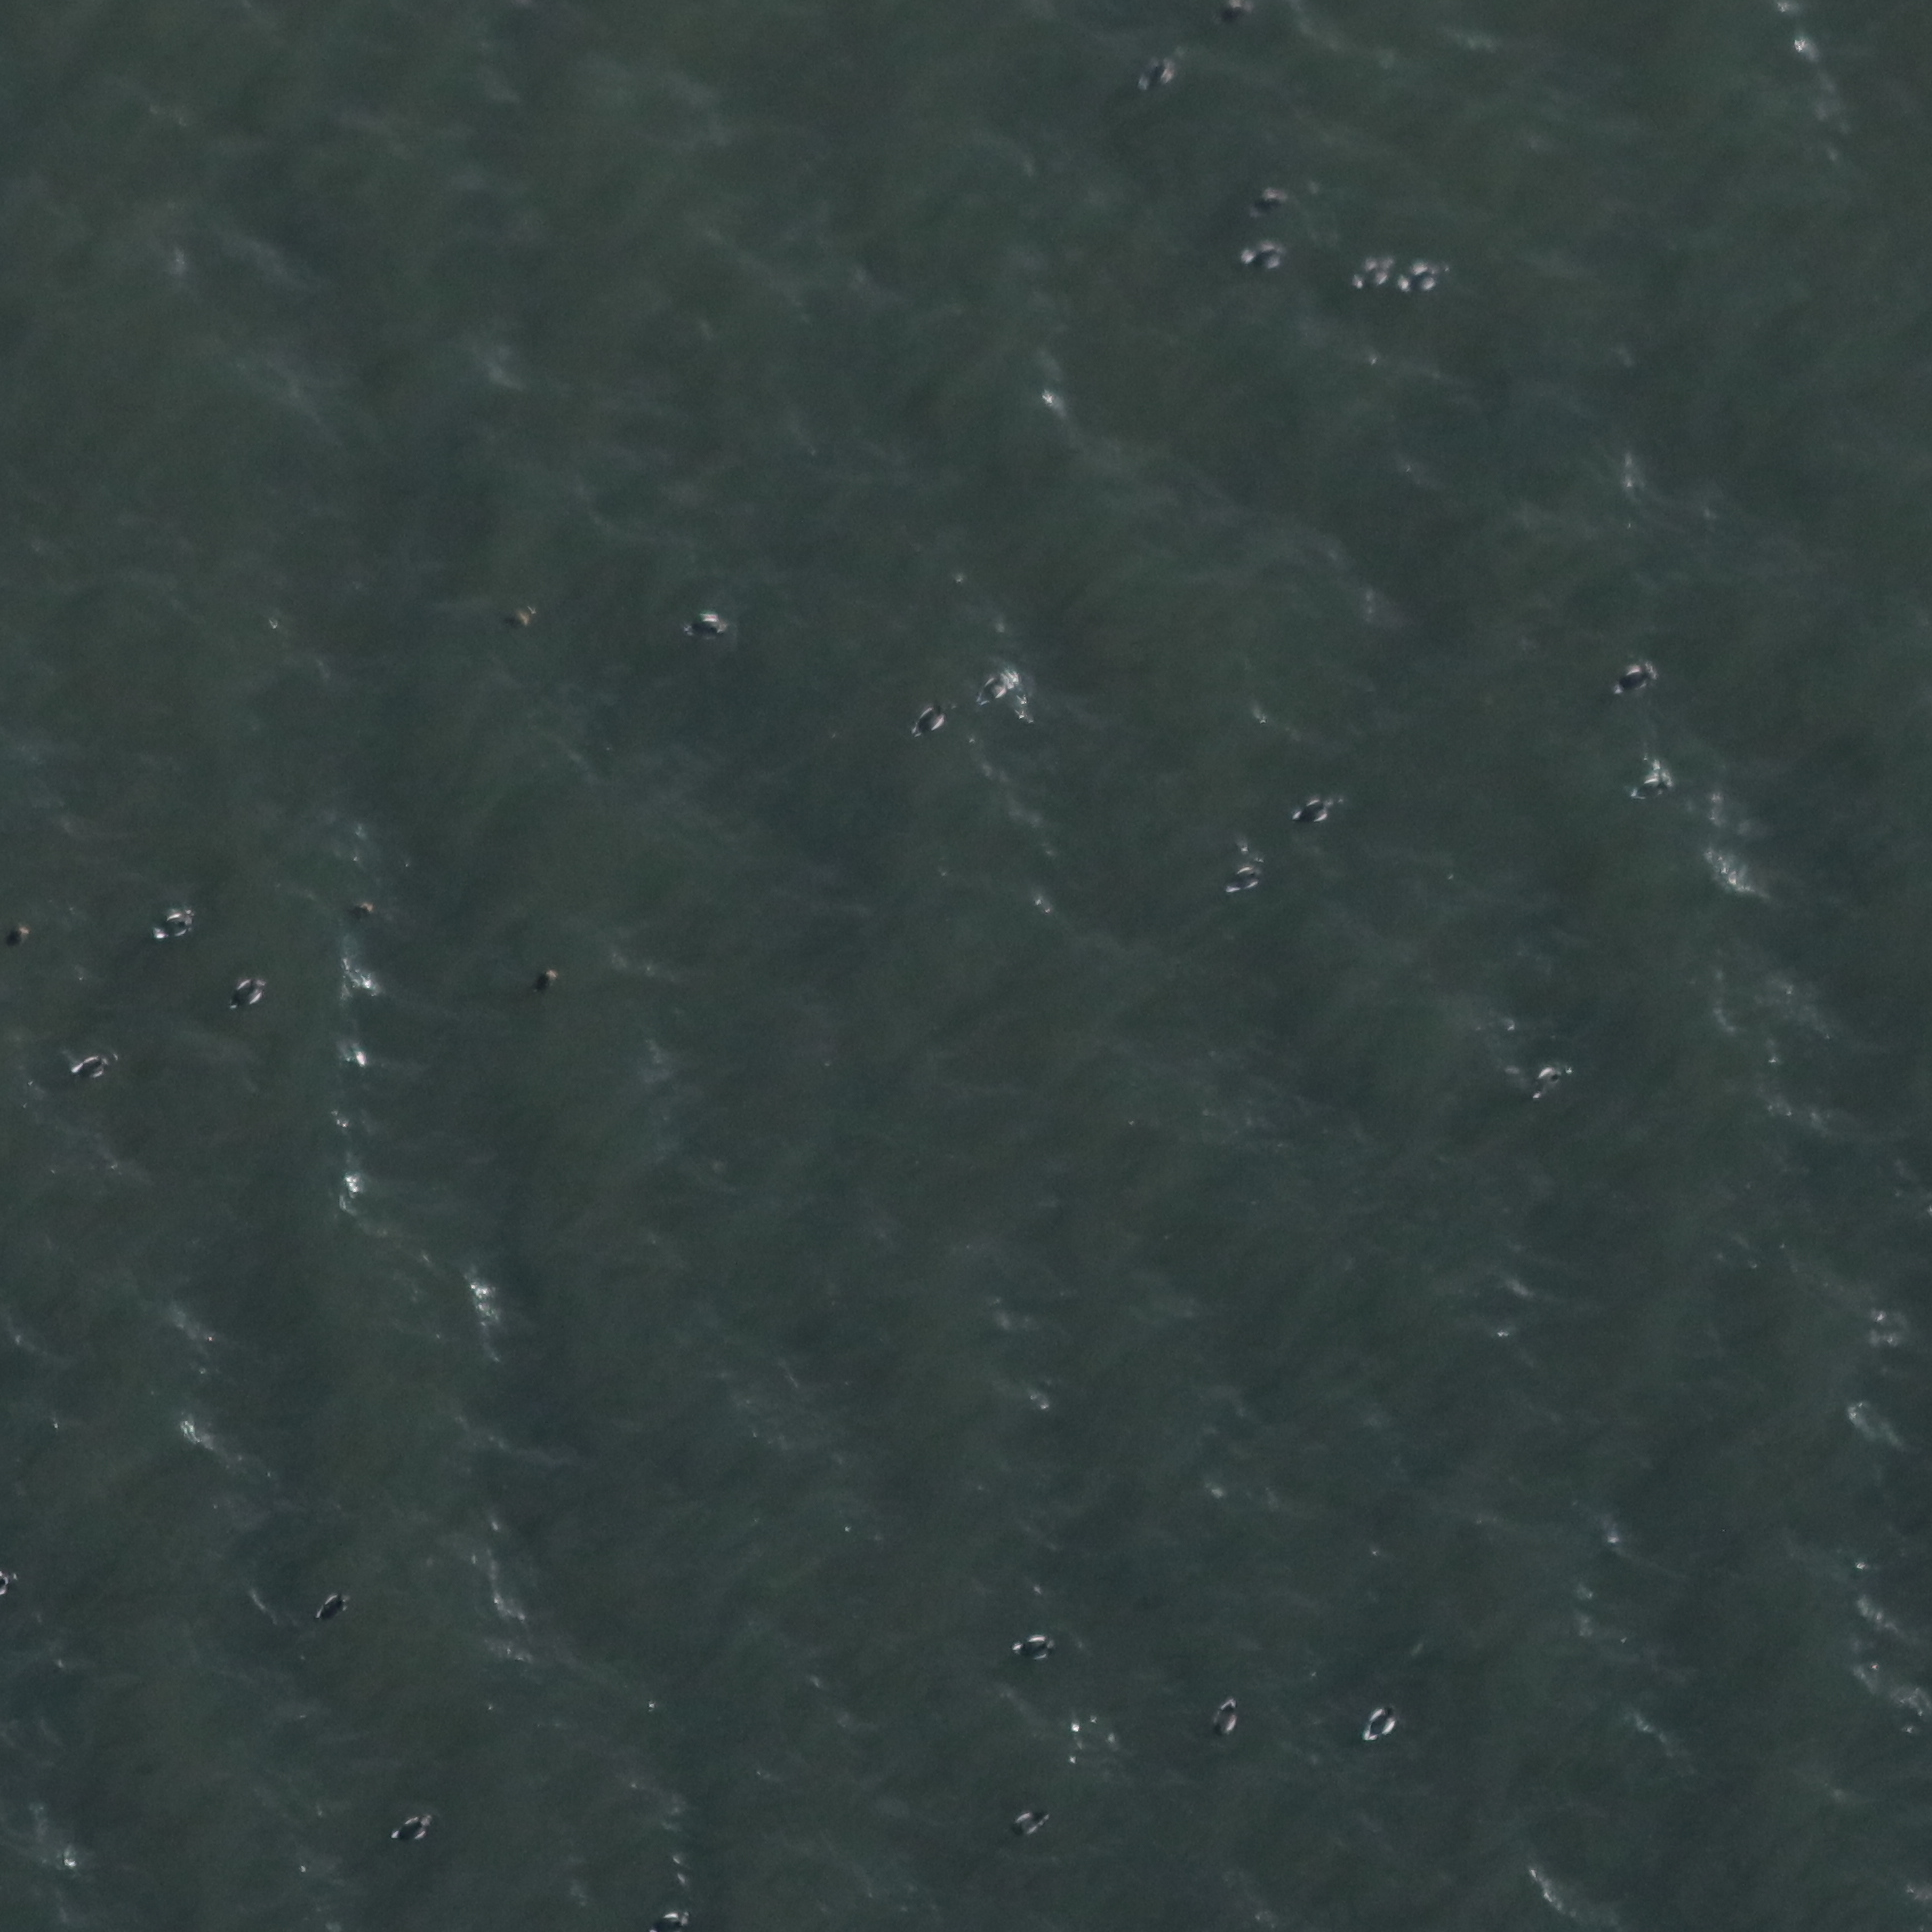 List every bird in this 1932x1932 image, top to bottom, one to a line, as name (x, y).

brant (1229, 13)
brant (1160, 70)
brant (1264, 202)
brant (1266, 259)
brant (1370, 274)
brant (1419, 279)
other bird (518, 619)
brant (706, 627)
brant (1634, 676)
brant (998, 690)
brant (929, 719)
brant (1647, 788)
brant (1317, 812)
brant (1245, 877)
other bird (363, 908)
brant (172, 925)
other bird (21, 934)
other bird (549, 983)
brant (250, 993)
brant (94, 1067)
brant (1548, 1077)
brant (332, 1603)
brant (1034, 1649)
brant (1225, 1720)
brant (1381, 1723)
brant (1028, 1823)
brant (414, 1828)
brant (668, 1923)